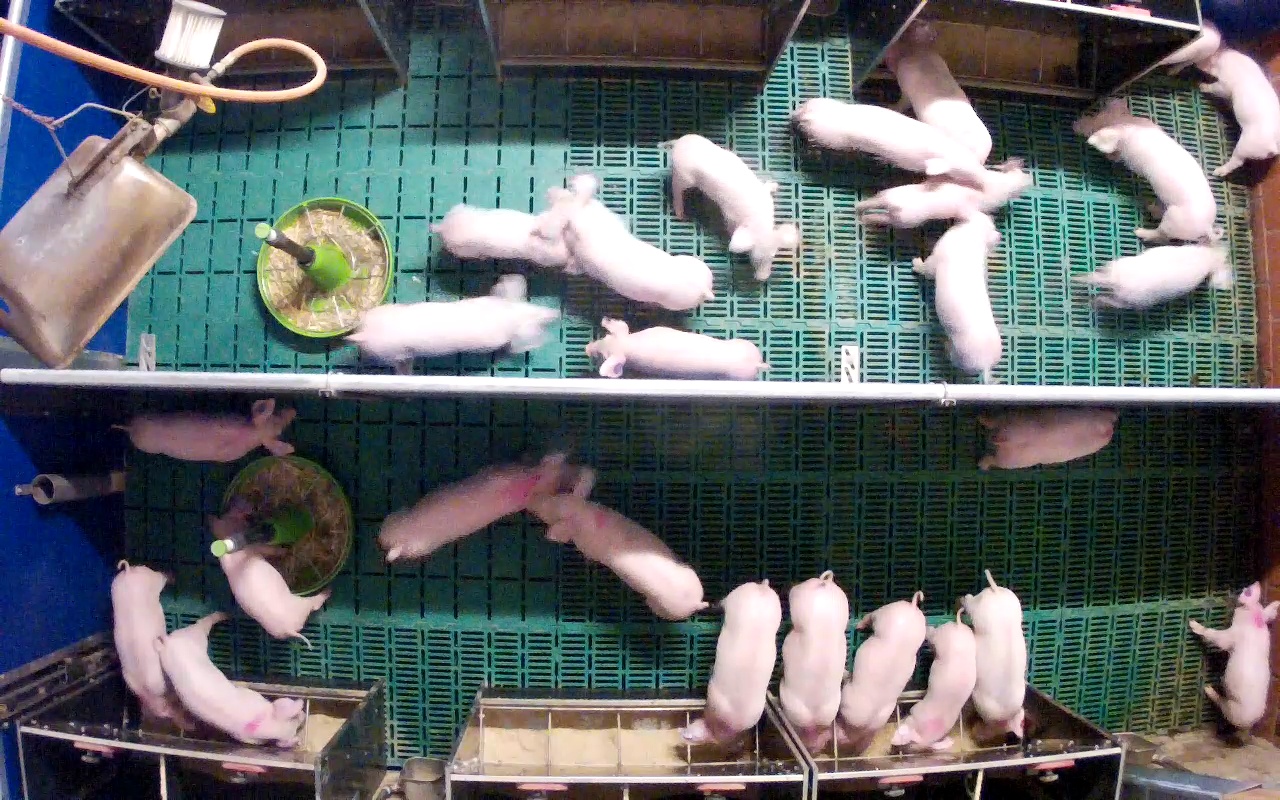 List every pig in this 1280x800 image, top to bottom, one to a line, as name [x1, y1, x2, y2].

pig [1156, 17, 1222, 76]
pig [887, 21, 993, 166]
pig [1196, 44, 1279, 180]
pig [793, 98, 991, 186]
pig [1072, 100, 1225, 244]
pig [656, 131, 798, 281]
pig [856, 159, 1035, 231]
pig [537, 173, 715, 310]
pig [907, 203, 1006, 382]
pig [425, 206, 588, 273]
pig [1076, 227, 1236, 311]
pig [344, 273, 563, 367]
pig [582, 313, 770, 382]
pig [111, 399, 300, 465]
pig [971, 406, 1122, 474]
pig [373, 451, 575, 568]
pig [526, 466, 708, 618]
pig [209, 501, 332, 652]
pig [109, 559, 191, 731]
pig [778, 567, 853, 756]
pig [960, 569, 1028, 746]
pig [681, 577, 782, 760]
pig [1188, 578, 1277, 745]
pig [829, 588, 929, 745]
pig [890, 606, 978, 751]
pig [154, 612, 306, 752]